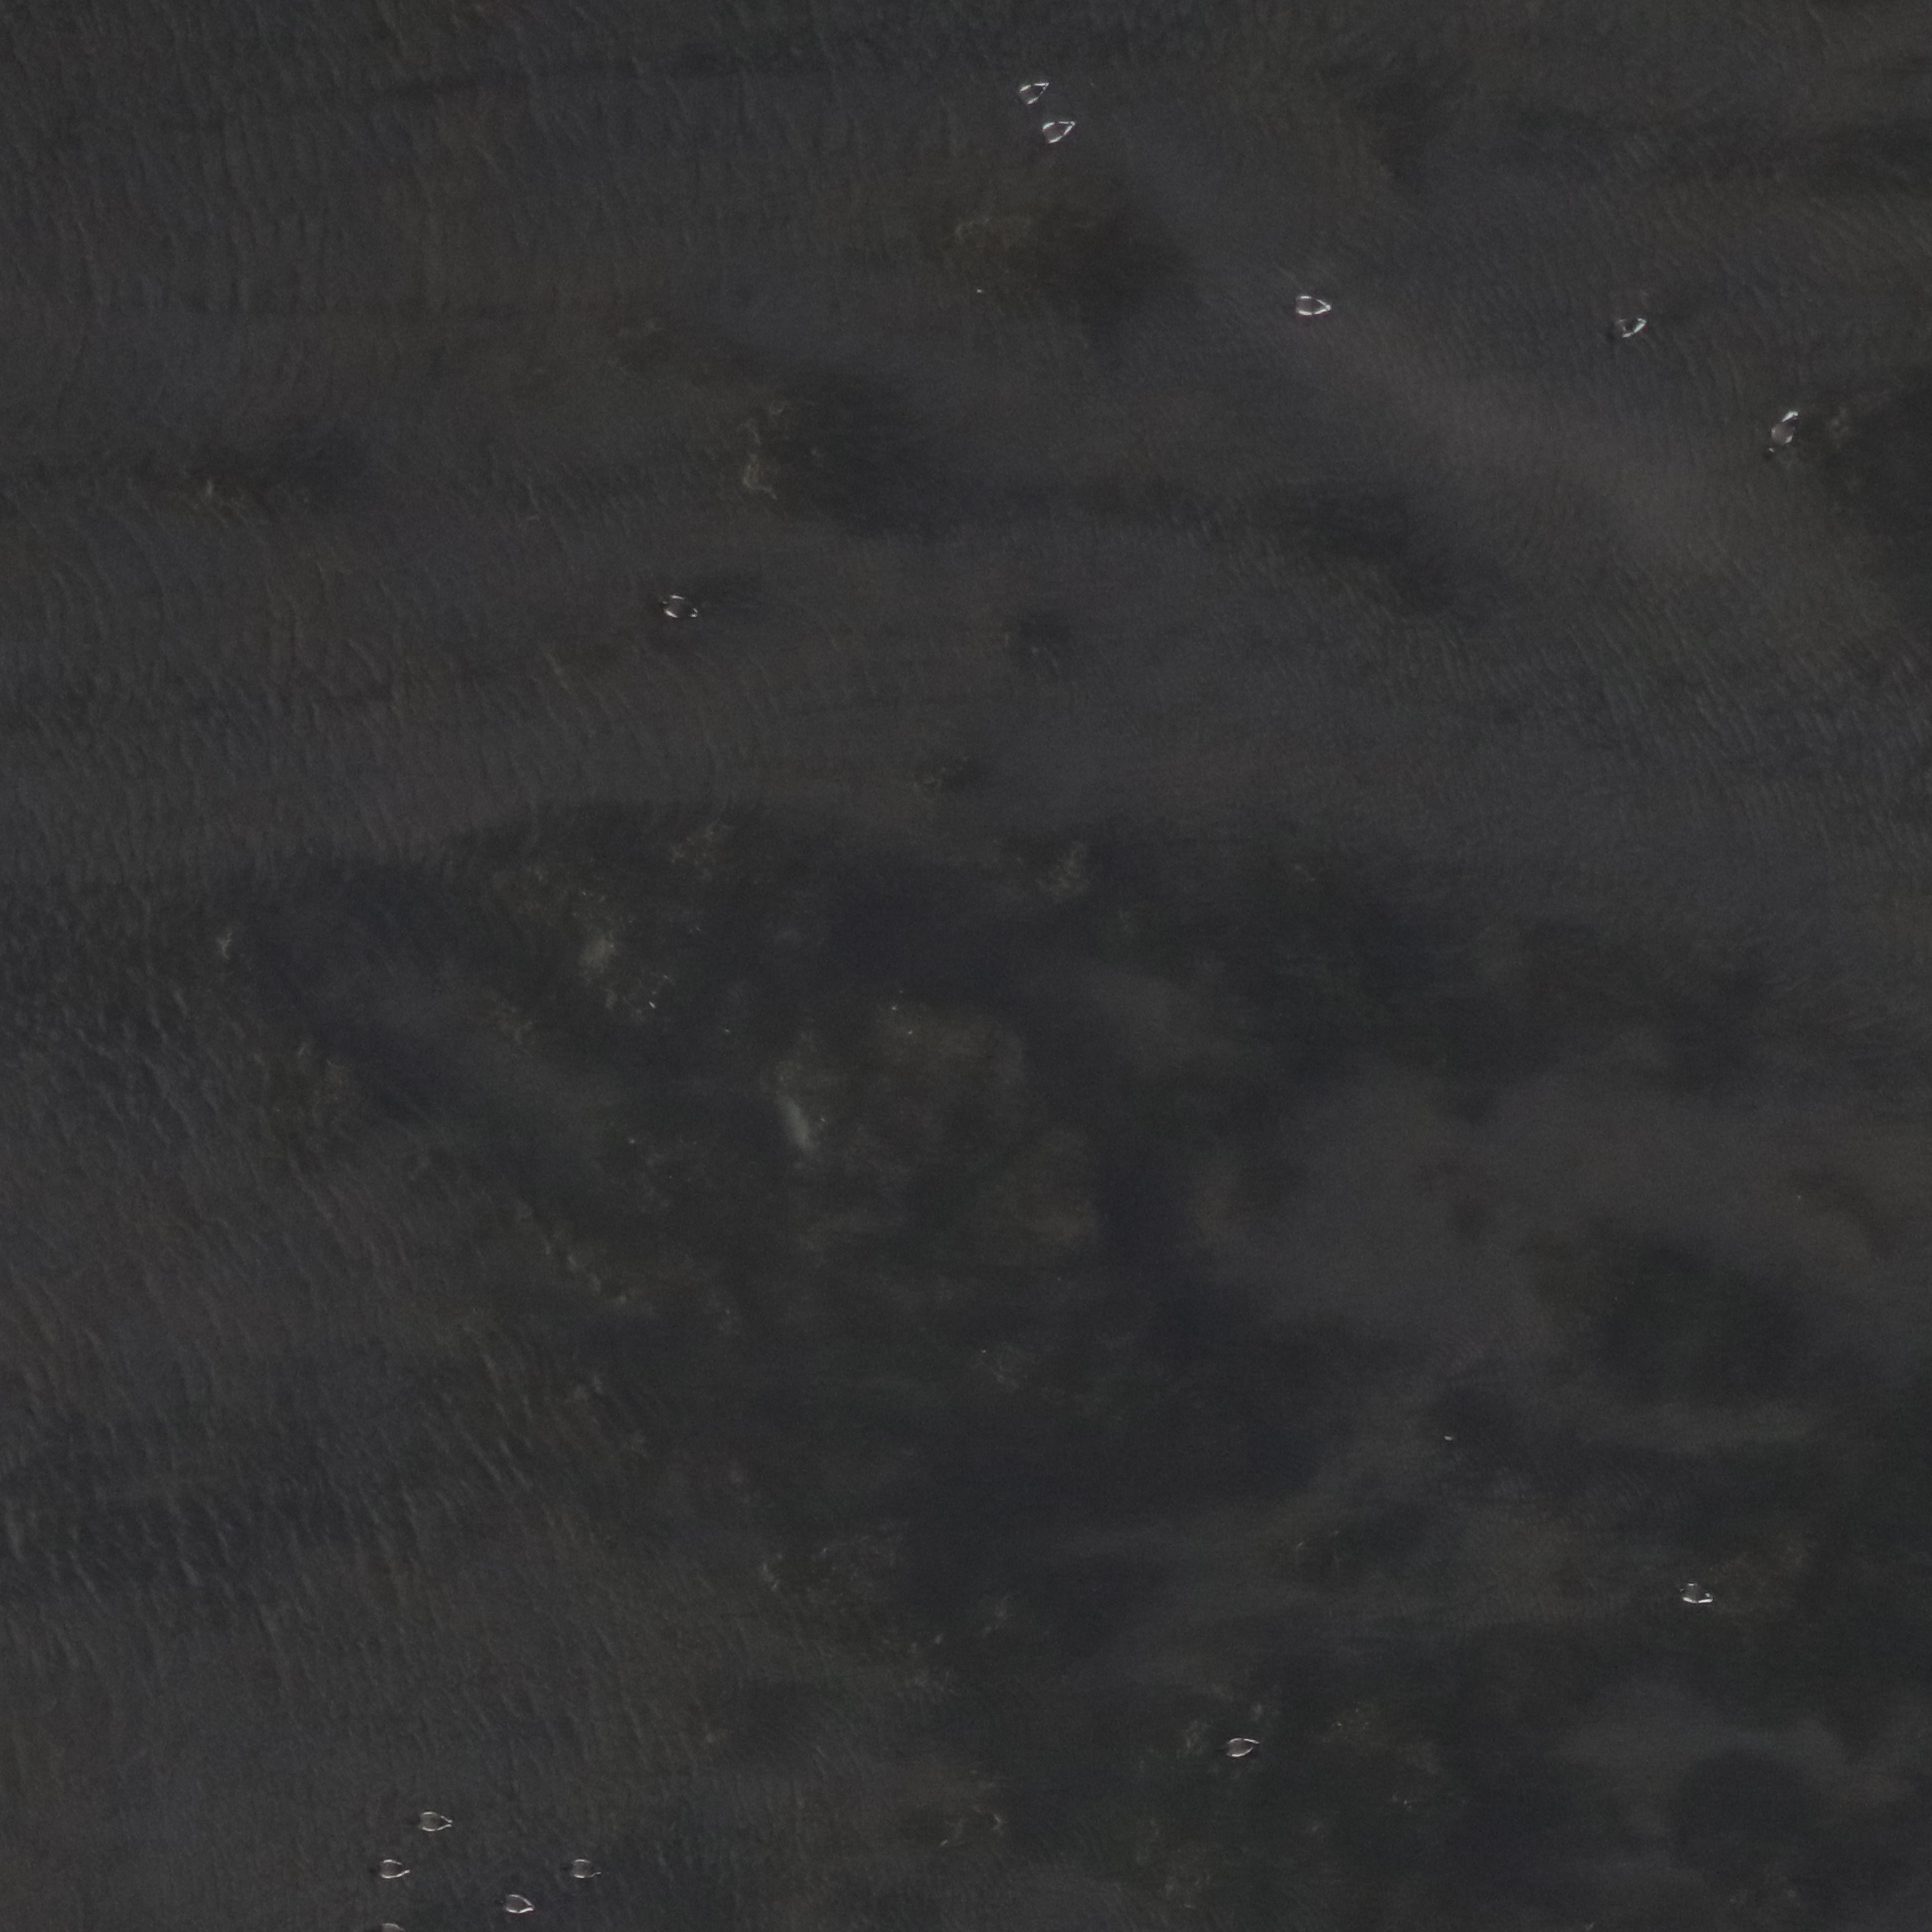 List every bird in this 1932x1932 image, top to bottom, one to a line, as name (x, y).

brant (1031, 90)
brant (1054, 130)
brant (1308, 304)
brant (1628, 327)
brant (1783, 429)
brant (678, 606)
brant (1695, 1594)
brant (1238, 1747)
brant (431, 1822)
brant (390, 1869)
brant (581, 1869)
brant (515, 1904)